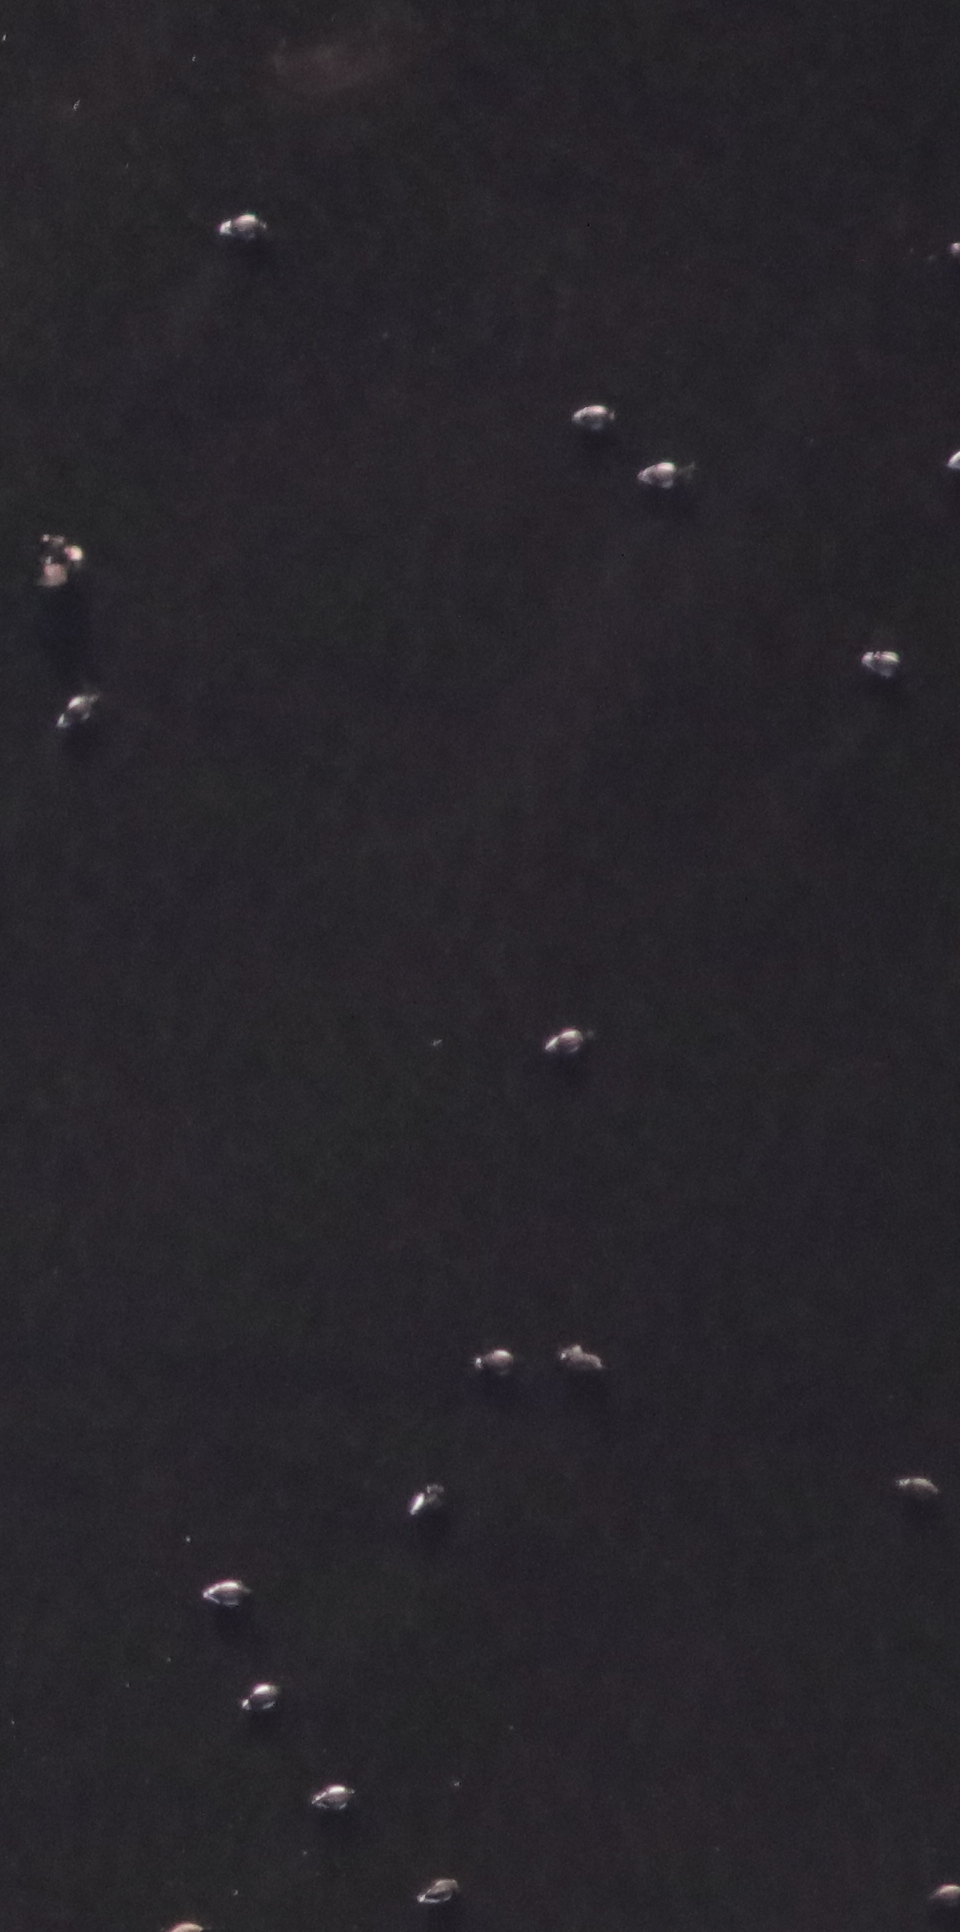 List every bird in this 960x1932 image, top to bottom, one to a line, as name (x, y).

brant (246, 229)
brant (595, 417)
brant (660, 475)
Canada goose (60, 564)
brant (883, 663)
brant (78, 712)
brant (569, 1043)
brant (579, 1359)
brant (498, 1363)
brant (916, 1489)
brant (428, 1502)
brant (227, 1595)
brant (260, 1700)
brant (334, 1798)
brant (441, 1891)
brant (946, 1894)